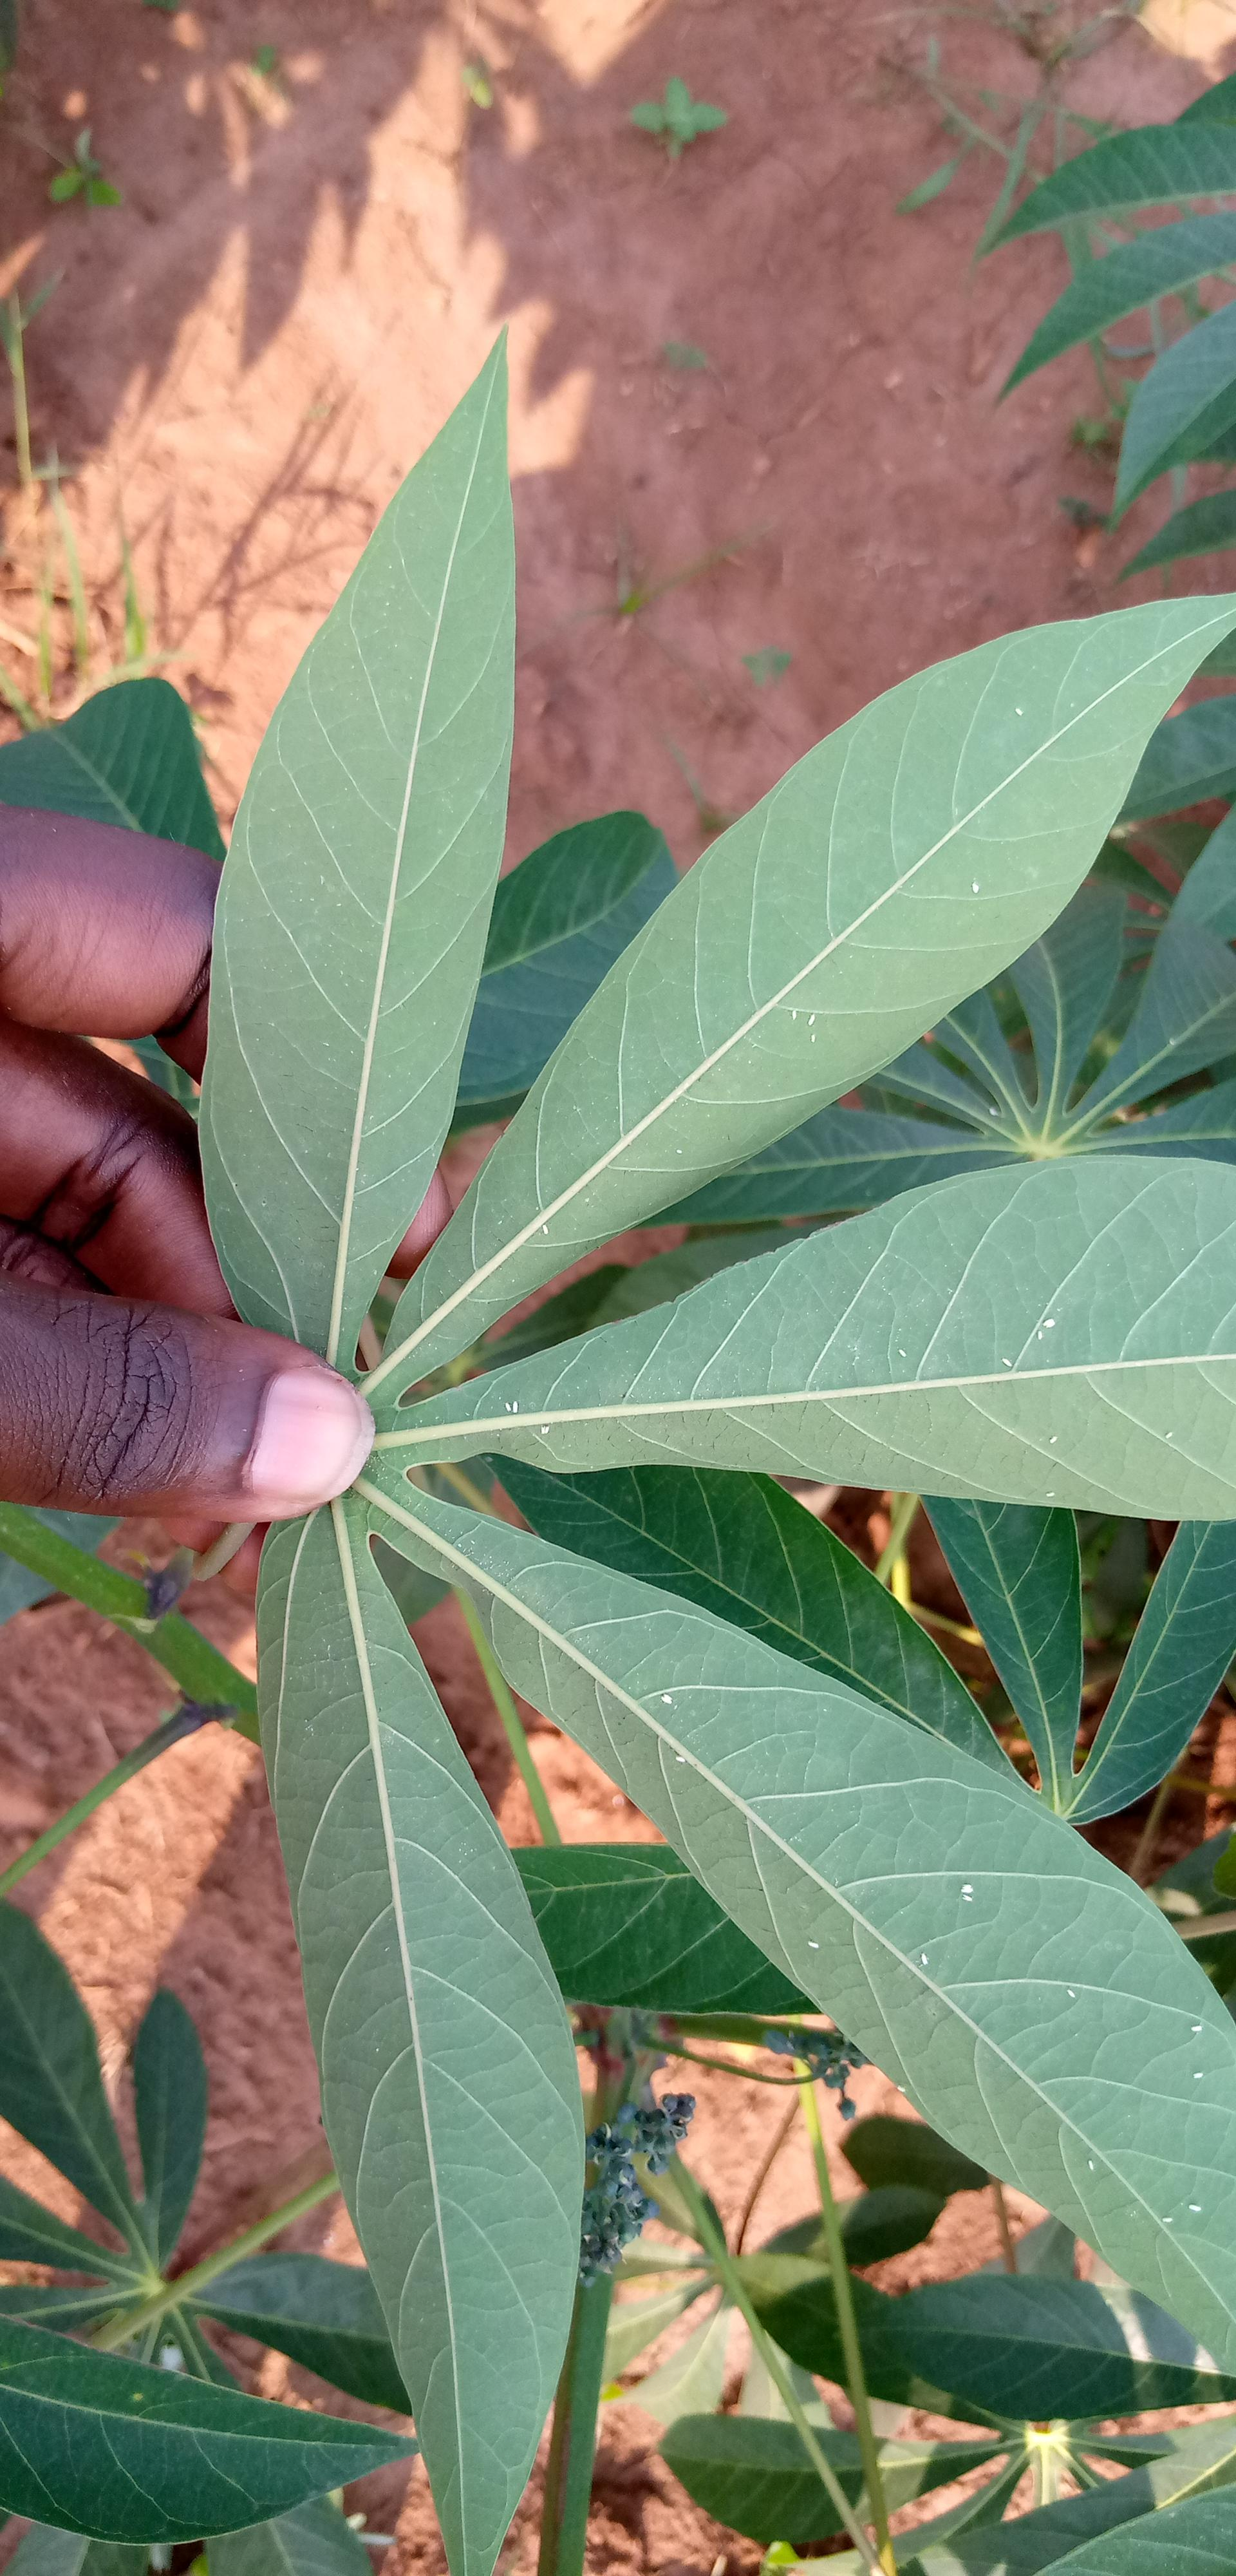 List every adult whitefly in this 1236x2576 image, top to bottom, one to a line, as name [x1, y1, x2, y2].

whitefly [1013, 705, 1025, 718]
whitefly [969, 880, 982, 897]
whitefly [791, 1007, 799, 1021]
whitefly [805, 1012, 817, 1028]
whitefly [809, 1032, 816, 1045]
whitefly [674, 1148, 684, 1155]
whitefly [541, 1224, 550, 1236]
whitefly [1042, 1316, 1056, 1329]
whitefly [1036, 1329, 1044, 1341]
whitefly [897, 1348, 907, 1358]
whitefly [1000, 1357, 1013, 1369]
whitefly [511, 1399, 519, 1414]
whitefly [503, 1402, 512, 1414]
whitefly [539, 1424, 550, 1436]
whitefly [1163, 1430, 1174, 1441]
whitefly [1048, 1435, 1058, 1446]
whitefly [1043, 1490, 1056, 1499]
whitefly [659, 1692, 674, 1705]
whitefly [674, 1755, 686, 1764]
whitefly [960, 1882, 974, 1893]
whitefly [960, 1893, 974, 1902]
whitefly [805, 1939, 820, 1950]
whitefly [919, 1951, 928, 1967]
whitefly [1065, 1988, 1076, 2000]
whitefly [1189, 2025, 1203, 2033]
whitefly [1192, 2070, 1203, 2081]
whitefly [1087, 2159, 1096, 2172]
whitefly [1186, 2203, 1203, 2213]
whitefly [1159, 2217, 1176, 2224]